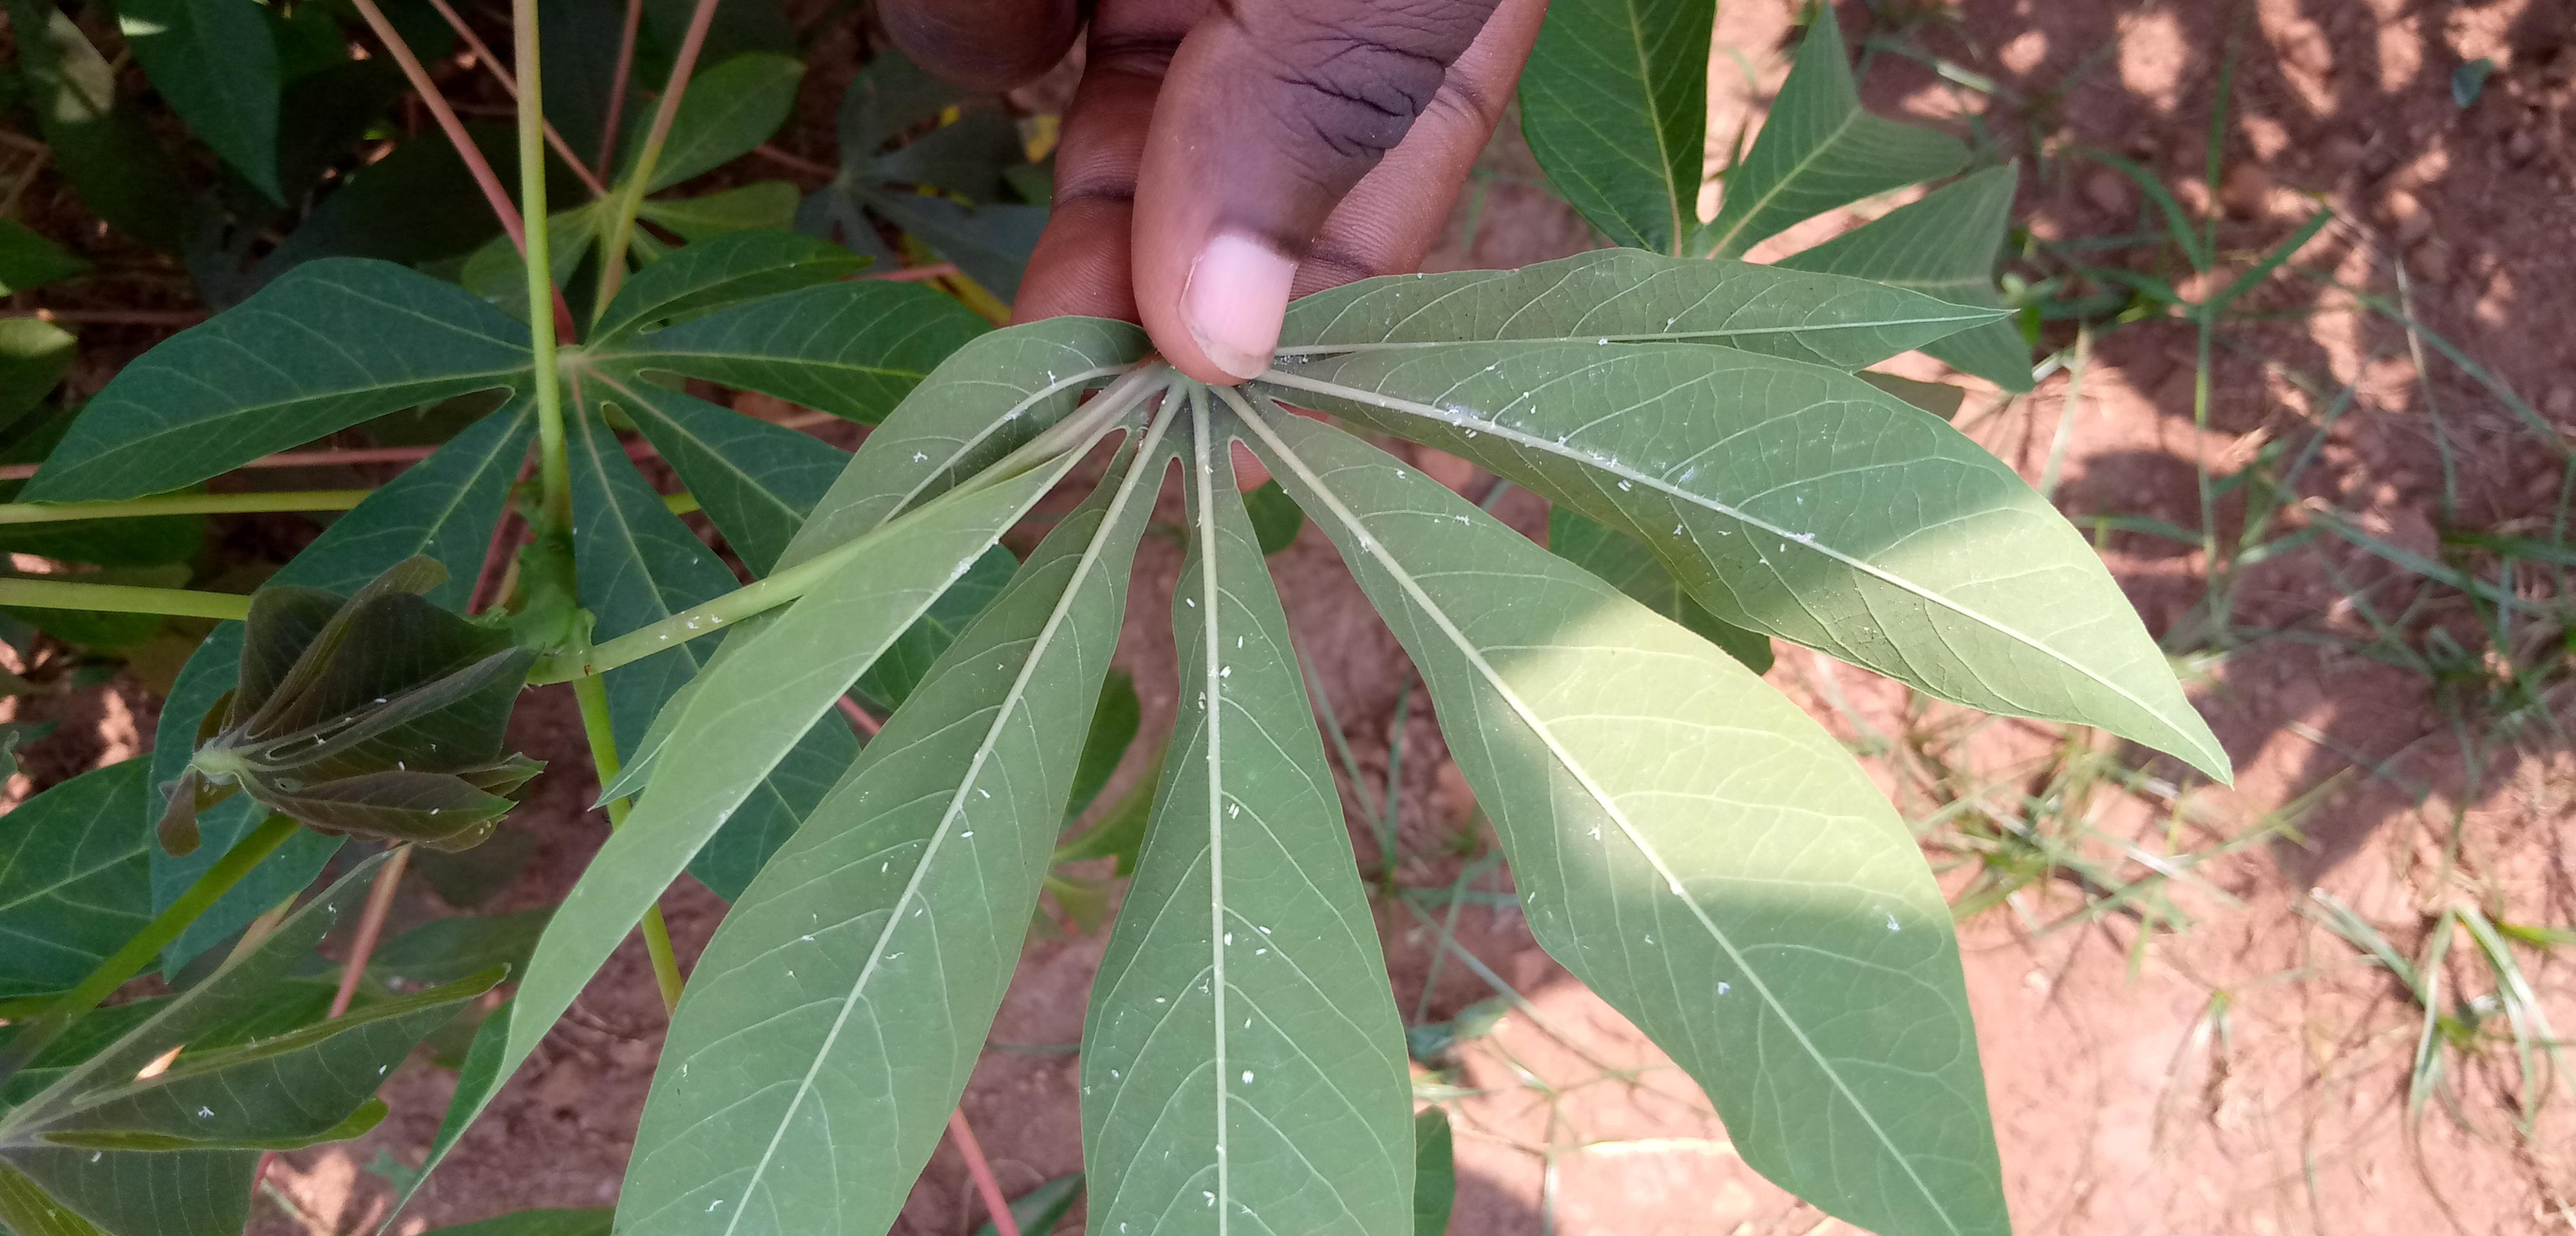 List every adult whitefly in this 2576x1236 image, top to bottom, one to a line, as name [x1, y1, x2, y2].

whitefly [1595, 336, 1611, 349]
whitefly [1044, 367, 1059, 387]
whitefly [1520, 390, 1531, 400]
whitefly [1530, 404, 1537, 415]
whitefly [1450, 415, 1464, 429]
whitefly [1467, 429, 1479, 441]
whitefly [1553, 436, 1567, 451]
whitefly [912, 450, 930, 465]
whitefly [1605, 456, 1623, 470]
whitefly [1203, 463, 1216, 476]
whitefly [1393, 467, 1408, 482]
whitefly [1622, 479, 1633, 489]
whitefly [1616, 480, 1630, 493]
whitefly [1672, 522, 1686, 540]
whitefly [1777, 540, 1788, 555]
whitefly [1184, 595, 1200, 609]
whitefly [708, 612, 725, 626]
whitefly [685, 620, 703, 631]
whitefly [658, 633, 670, 644]
whitefly [1234, 634, 1247, 650]
whitefly [1220, 663, 1233, 680]
whitefly [1198, 689, 1208, 701]
whitefly [372, 696, 390, 704]
whitefly [1196, 699, 1209, 711]
whitefly [316, 734, 327, 746]
whitefly [396, 760, 407, 772]
whitefly [1229, 801, 1236, 816]
whitefly [429, 805, 441, 817]
whitefly [1232, 805, 1240, 821]
whitefly [1586, 822, 1605, 843]
whitefly [957, 828, 976, 843]
whitefly [881, 859, 889, 875]
whitefly [326, 902, 342, 916]
whitefly [1884, 910, 1907, 937]
whitefly [1256, 923, 1274, 936]
whitefly [1222, 928, 1237, 949]
whitefly [1252, 946, 1268, 958]
whitefly [882, 947, 905, 964]
whitefly [1197, 976, 1215, 996]
whitefly [1712, 978, 1733, 997]
whitefly [1152, 994, 1168, 1006]
whitefly [1240, 1015, 1255, 1031]
whitefly [377, 1063, 388, 1076]
whitefly [1240, 1065, 1256, 1087]
whitefly [1110, 1067, 1122, 1080]
whitefly [1081, 1082, 1095, 1098]
whitefly [197, 1105, 218, 1121]
whitefly [86, 1148, 104, 1163]
whitefly [1202, 1187, 1220, 1211]
whitefly [1116, 1217, 1130, 1235]